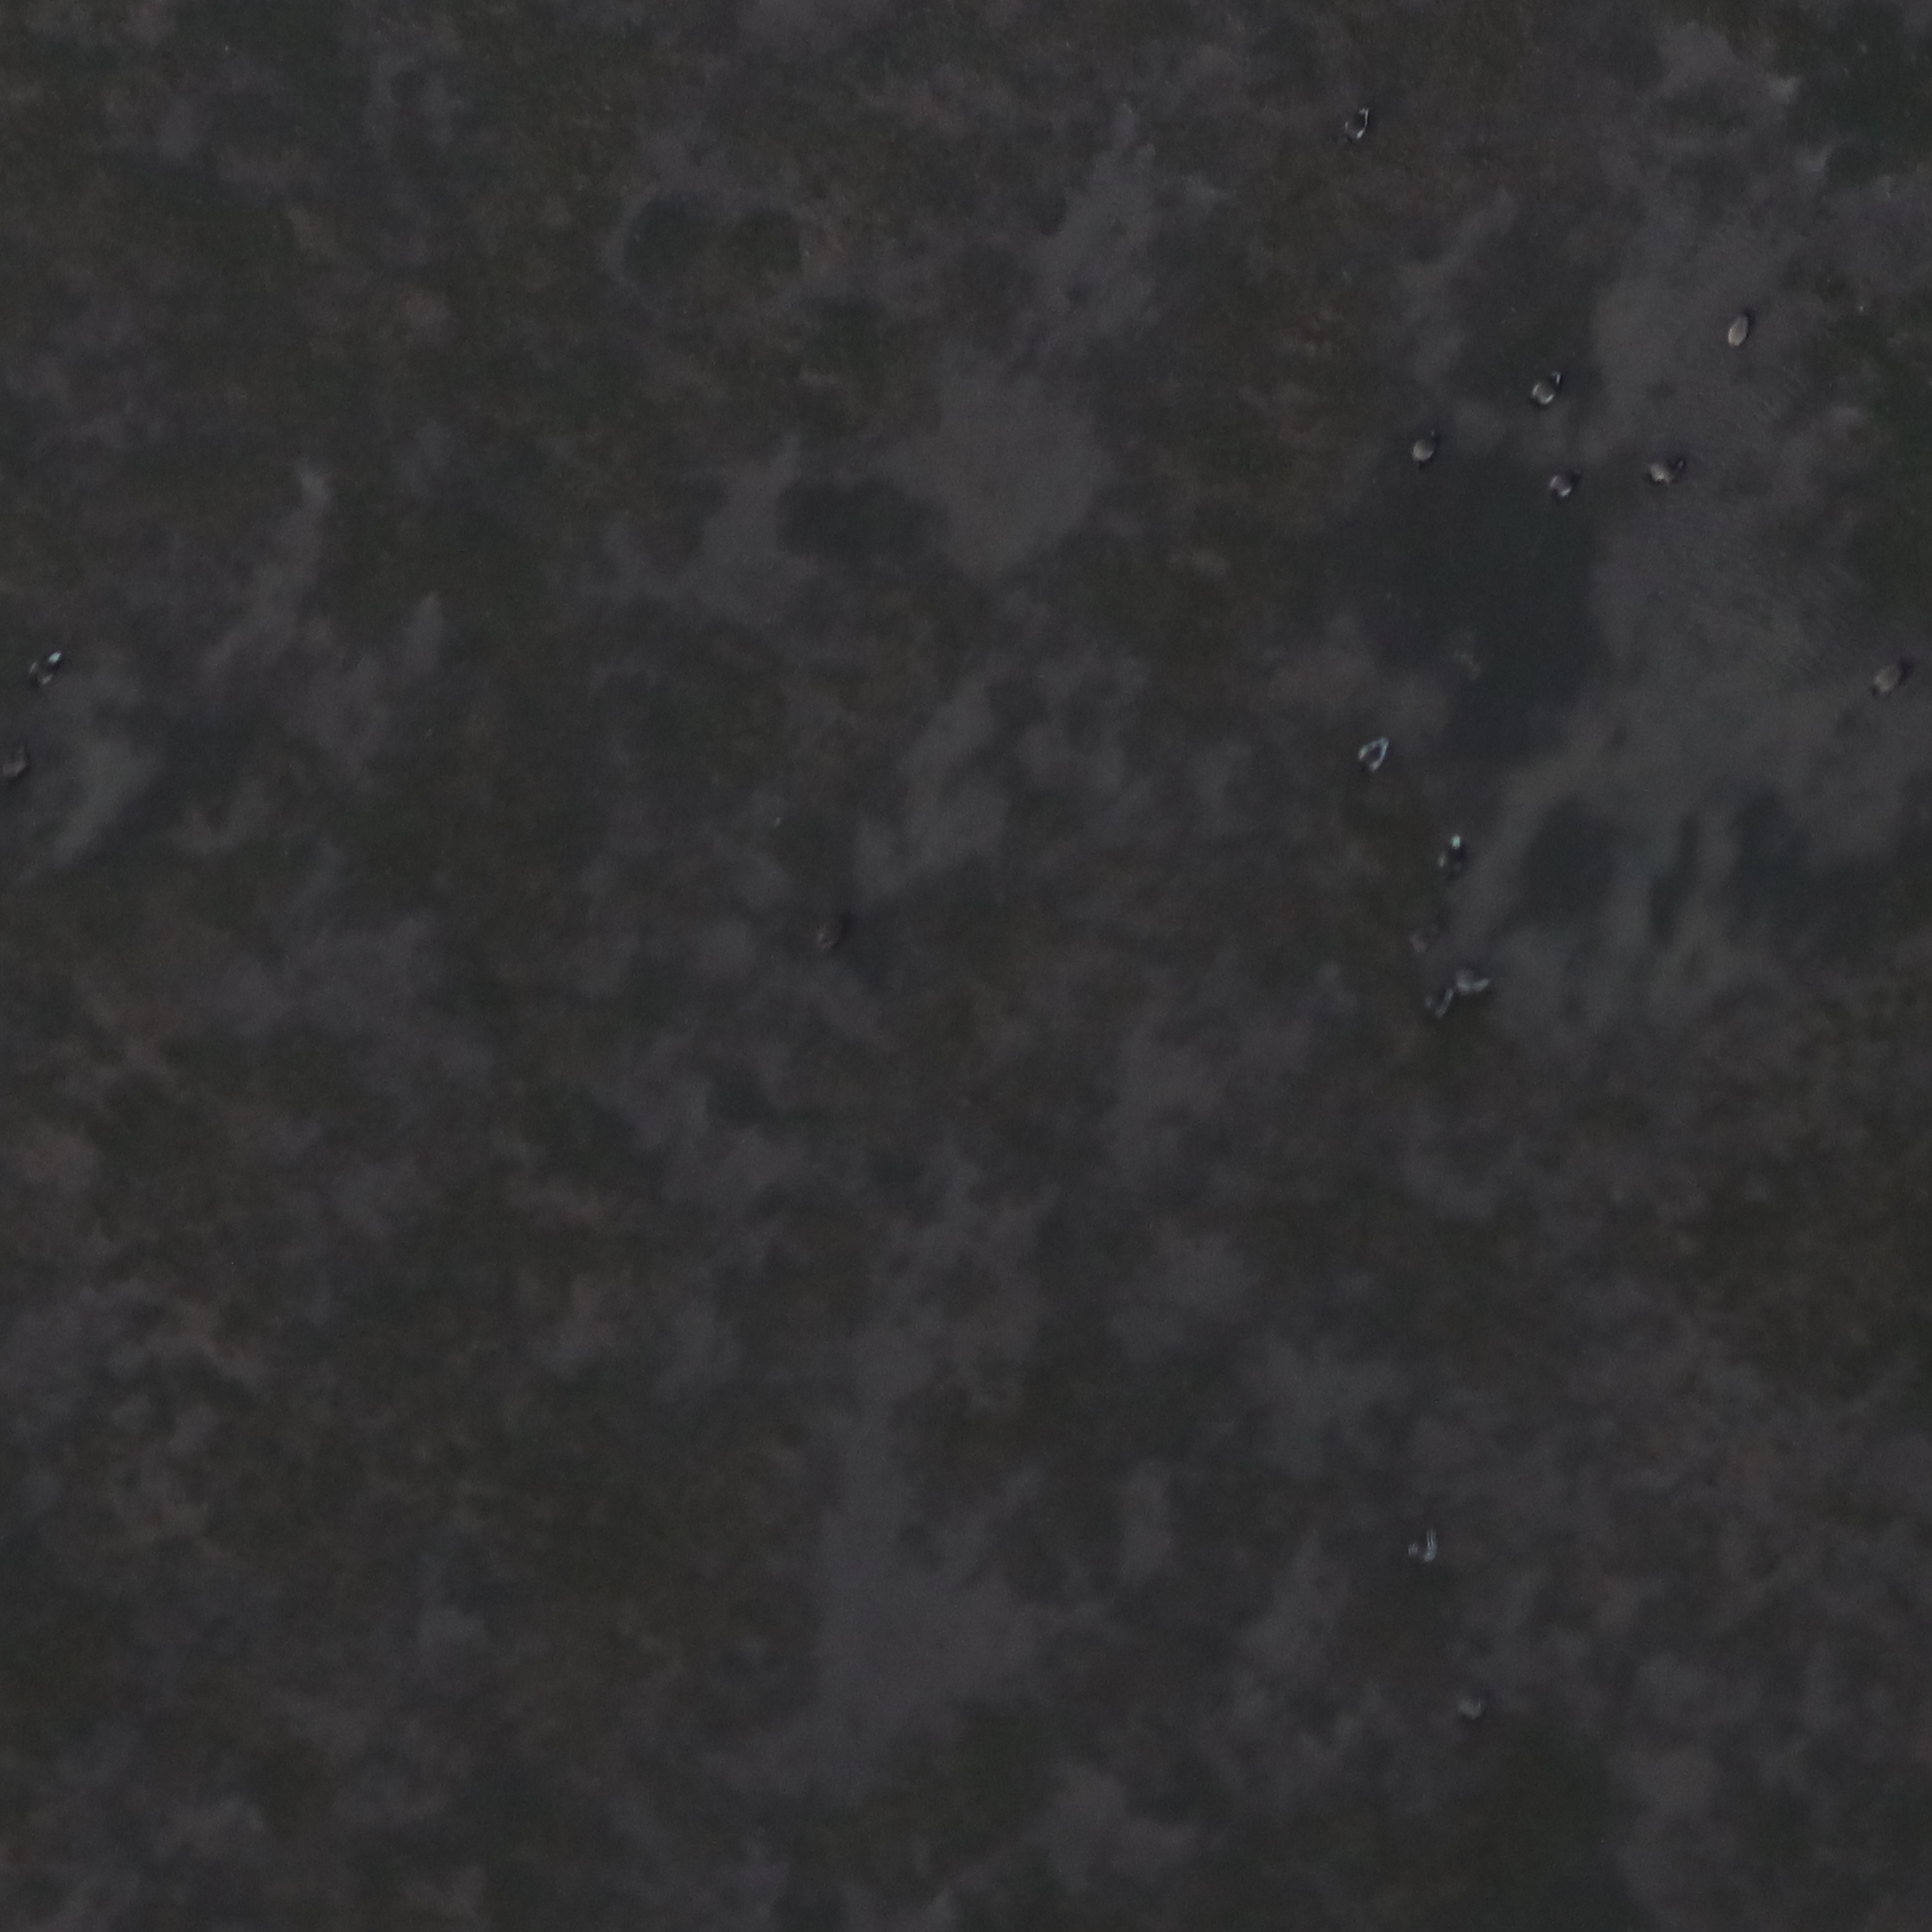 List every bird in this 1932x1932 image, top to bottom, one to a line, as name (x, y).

brant (1354, 127)
brant (1740, 331)
brant (1546, 391)
brant (1425, 450)
brant (1669, 470)
brant (1557, 485)
brant (46, 672)
brant (1886, 683)
brant (1373, 757)
brant (13, 760)
brant (1461, 858)
brant (1419, 935)
brant (1471, 976)
brant (1434, 1004)
brant (1420, 1540)
brant (1473, 1708)